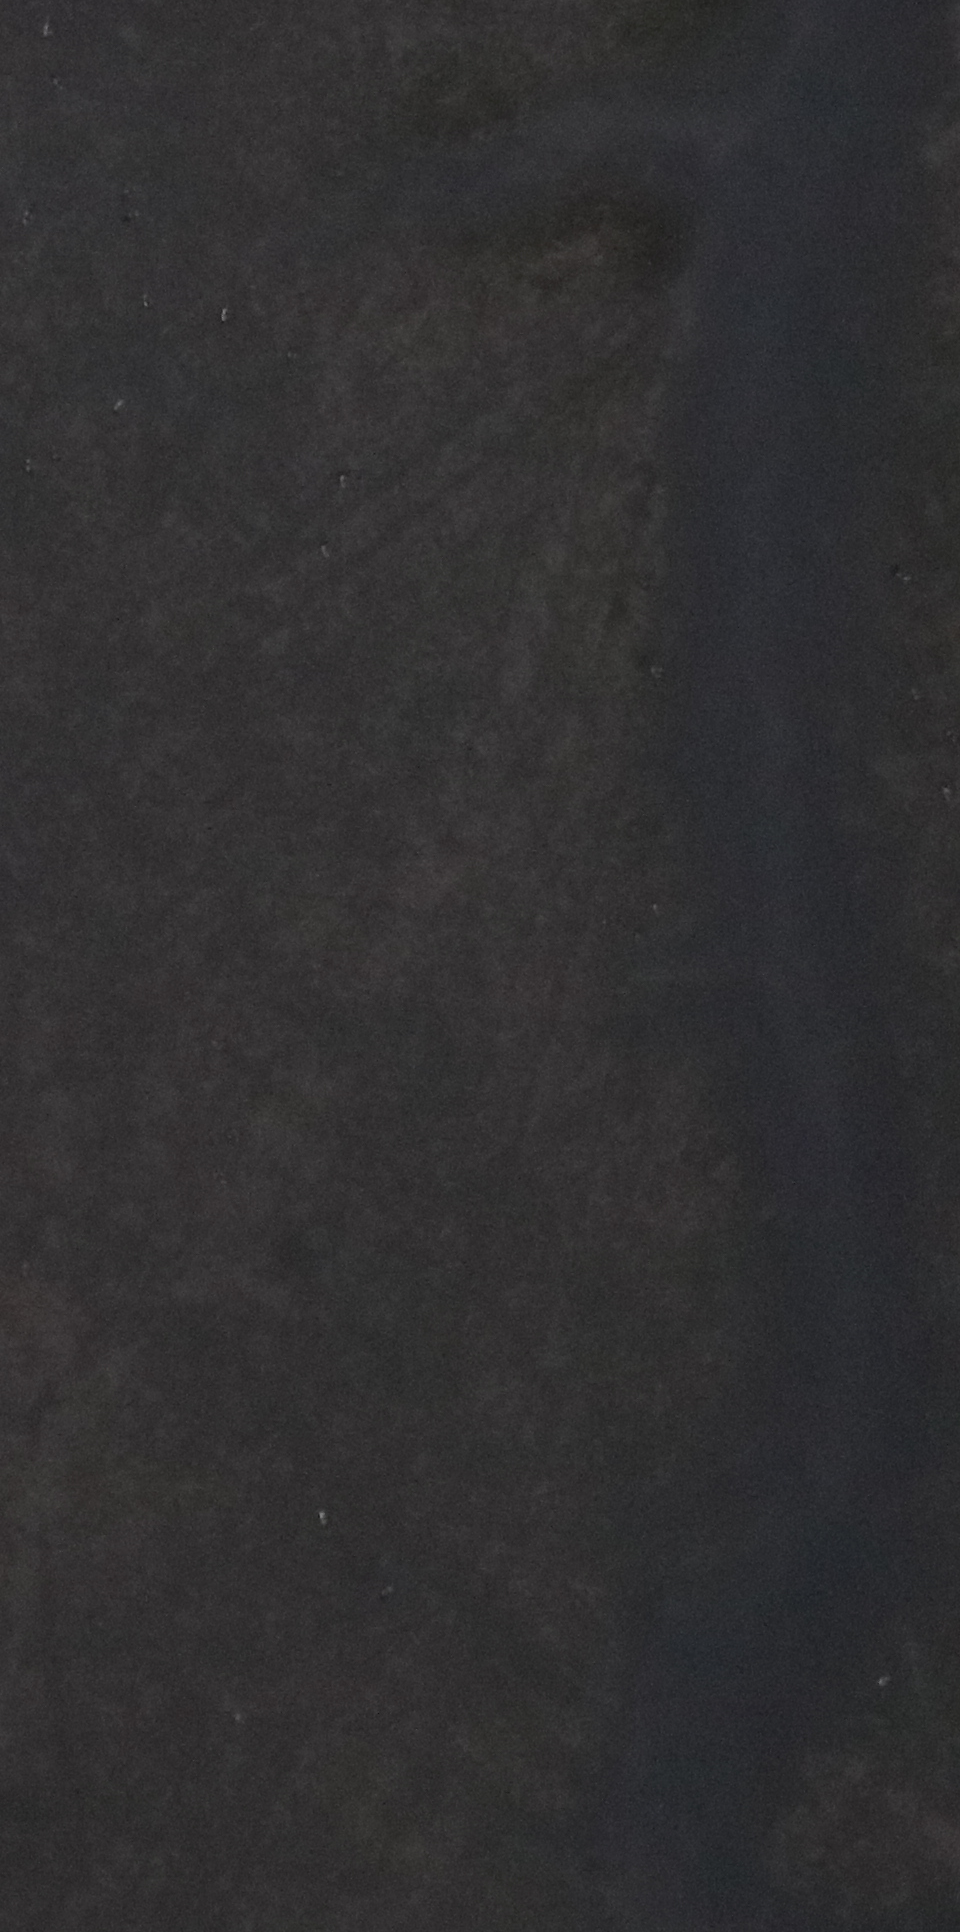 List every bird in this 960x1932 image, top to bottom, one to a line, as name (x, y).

brant (42, 31)
brant (60, 88)
brant (131, 186)
brant (131, 211)
brant (27, 215)
other bird (149, 302)
other bird (224, 316)
other bird (290, 359)
other bird (123, 411)
other bird (53, 450)
brant (31, 470)
other bird (337, 475)
other bird (327, 550)
other bird (905, 570)
other bird (656, 666)
other bird (914, 695)
other bird (944, 786)
other bird (652, 910)
other bird (326, 1517)
other bird (384, 1586)
other bird (882, 1672)
other bird (239, 1721)